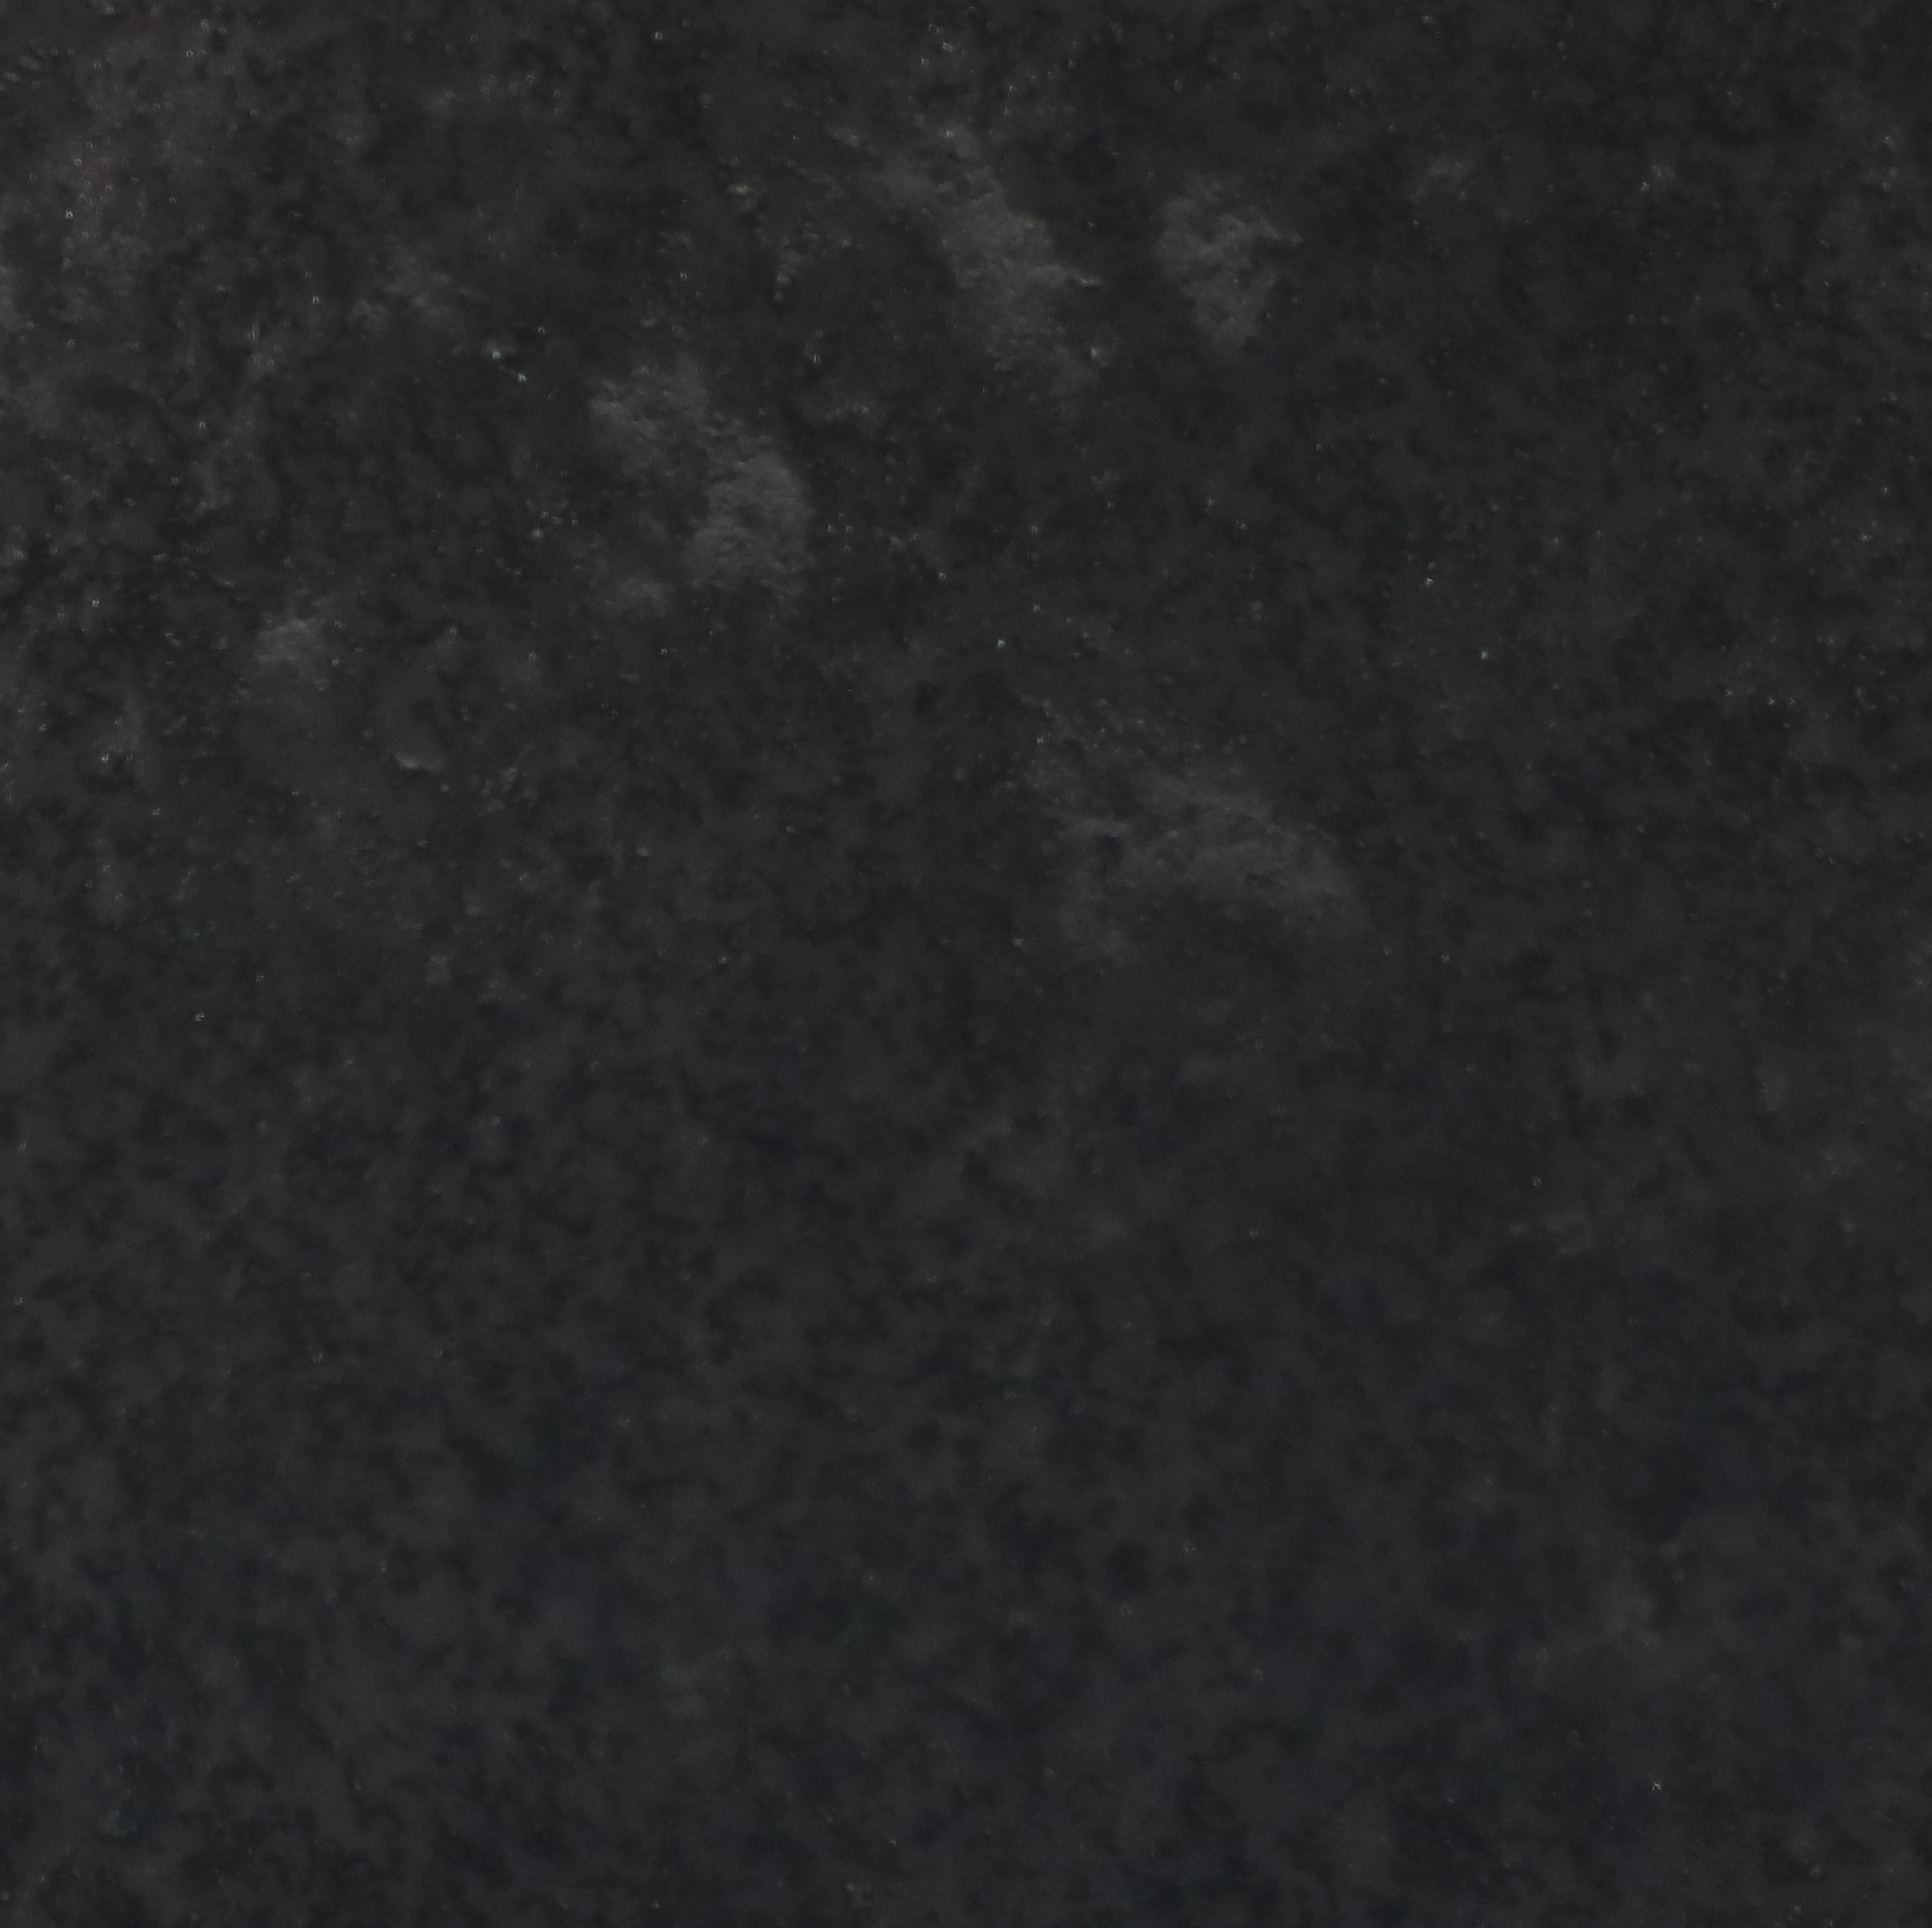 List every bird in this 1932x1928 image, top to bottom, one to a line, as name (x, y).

None